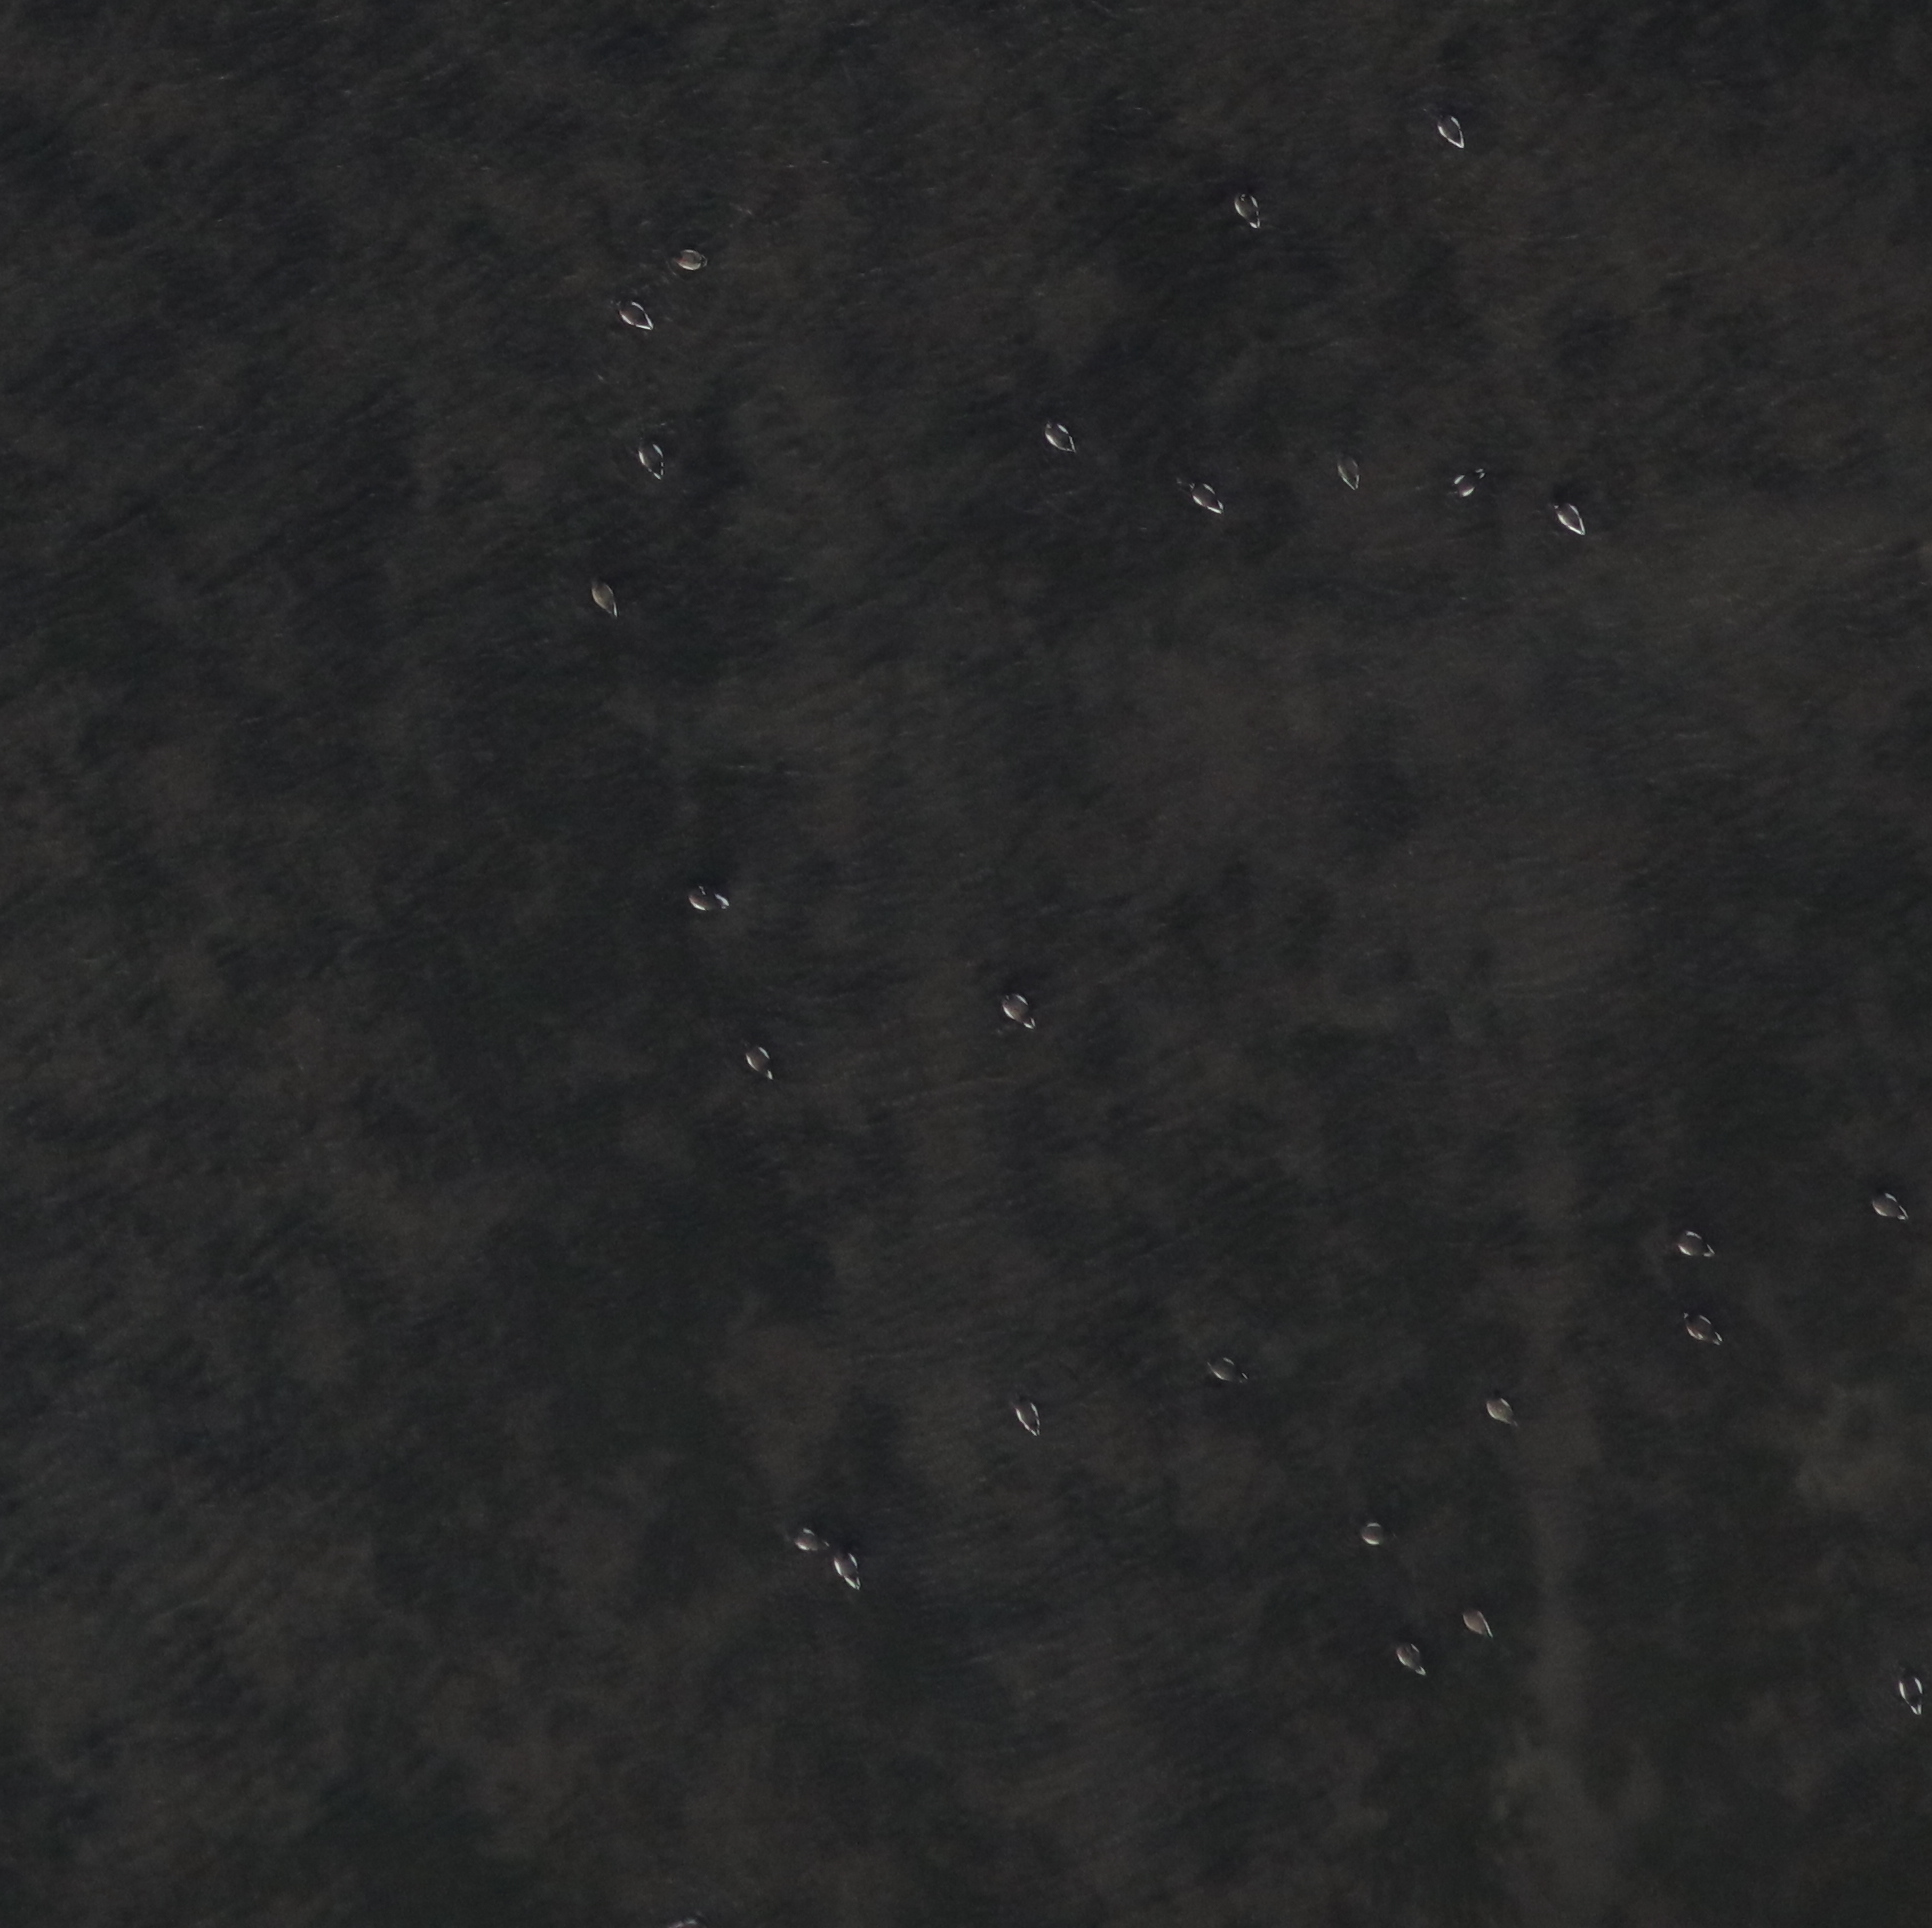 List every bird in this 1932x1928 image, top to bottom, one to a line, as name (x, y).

brant (1451, 130)
brant (1248, 208)
brant (689, 259)
brant (635, 314)
brant (1059, 437)
brant (653, 458)
brant (1350, 470)
brant (1467, 483)
brant (1206, 497)
brant (1568, 515)
brant (605, 596)
brant (707, 900)
brant (1017, 1009)
brant (760, 1061)
brant (1886, 1208)
brant (1693, 1246)
brant (1700, 1327)
brant (1228, 1372)
brant (1501, 1410)
brant (1027, 1416)
brant (1373, 1534)
brant (807, 1542)
brant (846, 1568)
brant (1476, 1622)
brant (1409, 1657)
brant (1910, 1693)